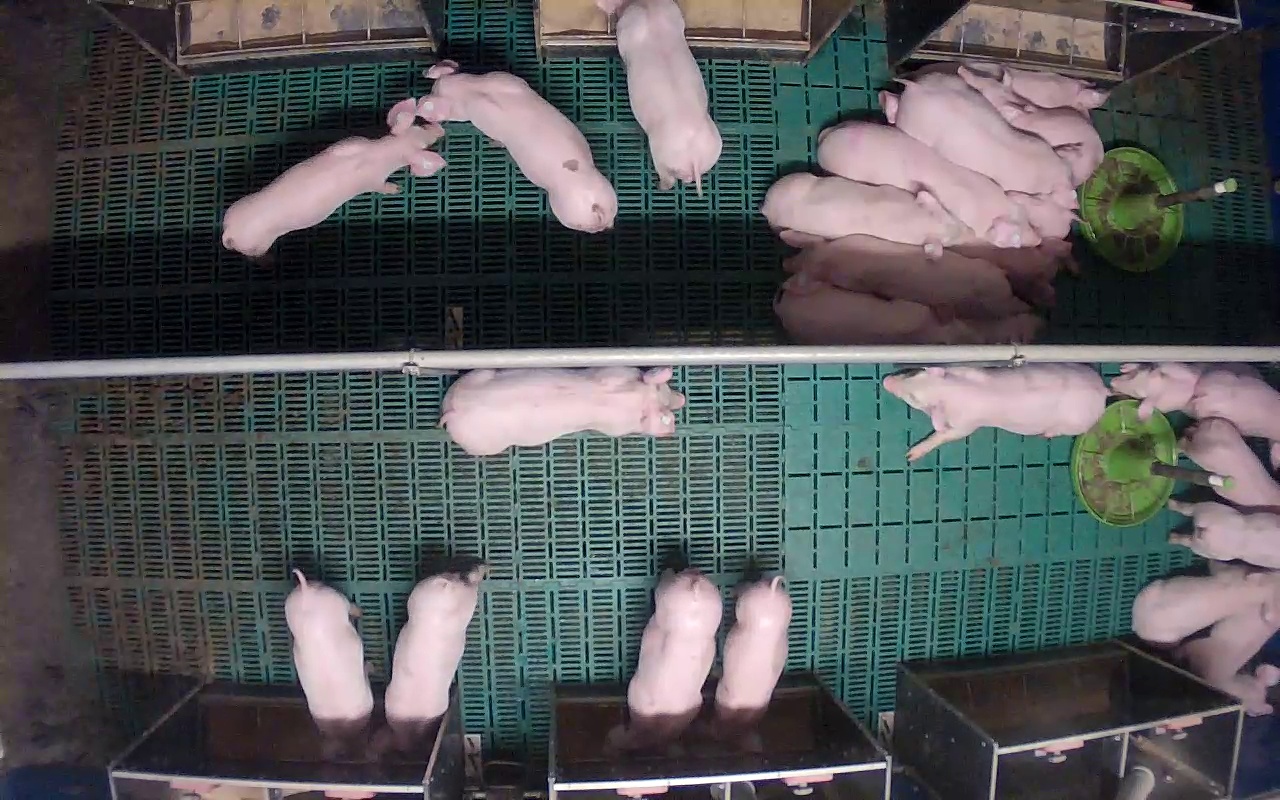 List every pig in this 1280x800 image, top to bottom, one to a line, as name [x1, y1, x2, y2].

pig [594, 2, 722, 200]
pig [415, 60, 618, 234]
pig [896, 61, 1114, 127]
pig [955, 65, 1106, 187]
pig [891, 77, 1086, 210]
pig [220, 96, 448, 260]
pig [816, 119, 1044, 249]
pig [757, 172, 976, 264]
pig [1005, 191, 1087, 274]
pig [779, 229, 1033, 318]
pig [945, 238, 1075, 307]
pig [773, 281, 987, 347]
pig [957, 312, 1048, 345]
pig [1108, 360, 1264, 424]
pig [882, 362, 1114, 461]
pig [439, 368, 686, 456]
pig [1191, 368, 1279, 471]
pig [1178, 417, 1279, 513]
pig [1166, 496, 1279, 572]
pig [1129, 558, 1278, 649]
pig [368, 565, 487, 756]
pig [603, 566, 723, 759]
pig [284, 569, 374, 769]
pig [692, 575, 792, 754]
pig [1172, 591, 1279, 689]
pig [1221, 663, 1280, 717]